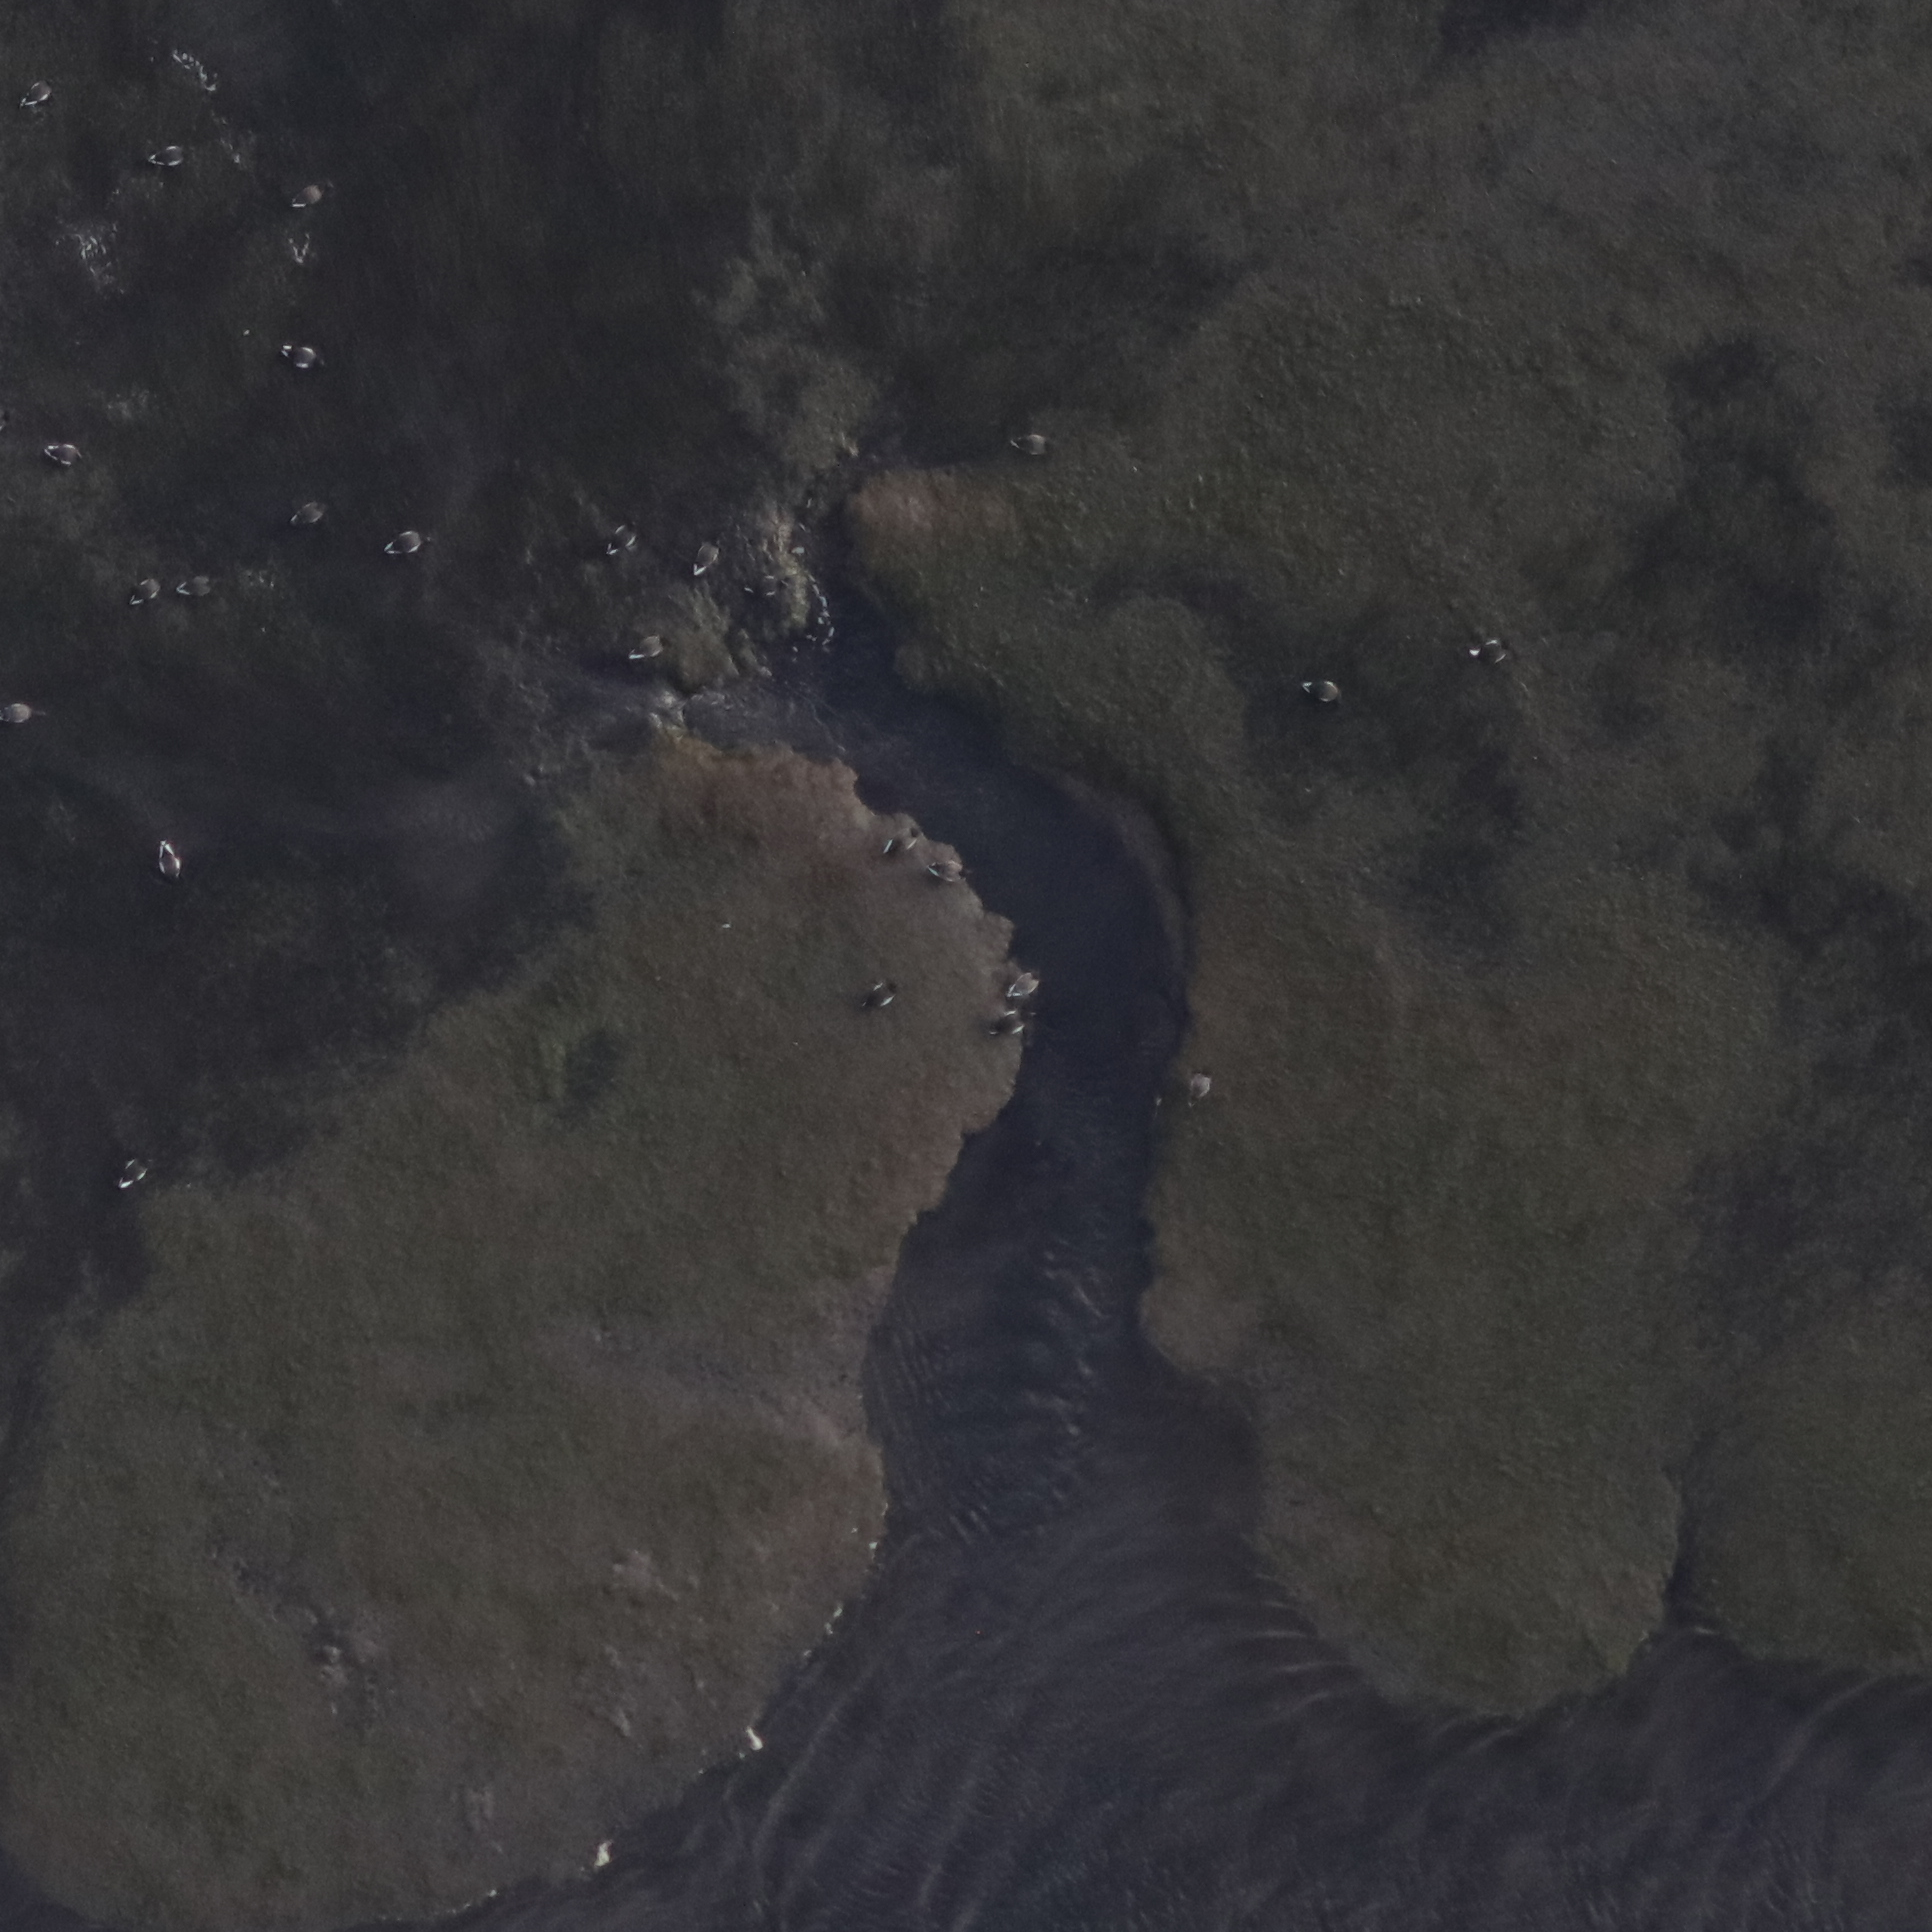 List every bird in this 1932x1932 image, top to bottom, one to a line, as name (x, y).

brant (36, 94)
brant (169, 155)
brant (311, 194)
brant (301, 356)
brant (1031, 444)
brant (66, 455)
brant (309, 512)
brant (621, 538)
brant (405, 543)
brant (705, 558)
brant (199, 584)
brant (767, 586)
brant (144, 592)
brant (654, 648)
brant (1491, 649)
brant (1326, 691)
brant (17, 712)
brant (902, 843)
brant (168, 863)
brant (948, 874)
brant (1024, 990)
brant (884, 993)
brant (1006, 1022)
brant (1200, 1085)
brant (133, 1170)